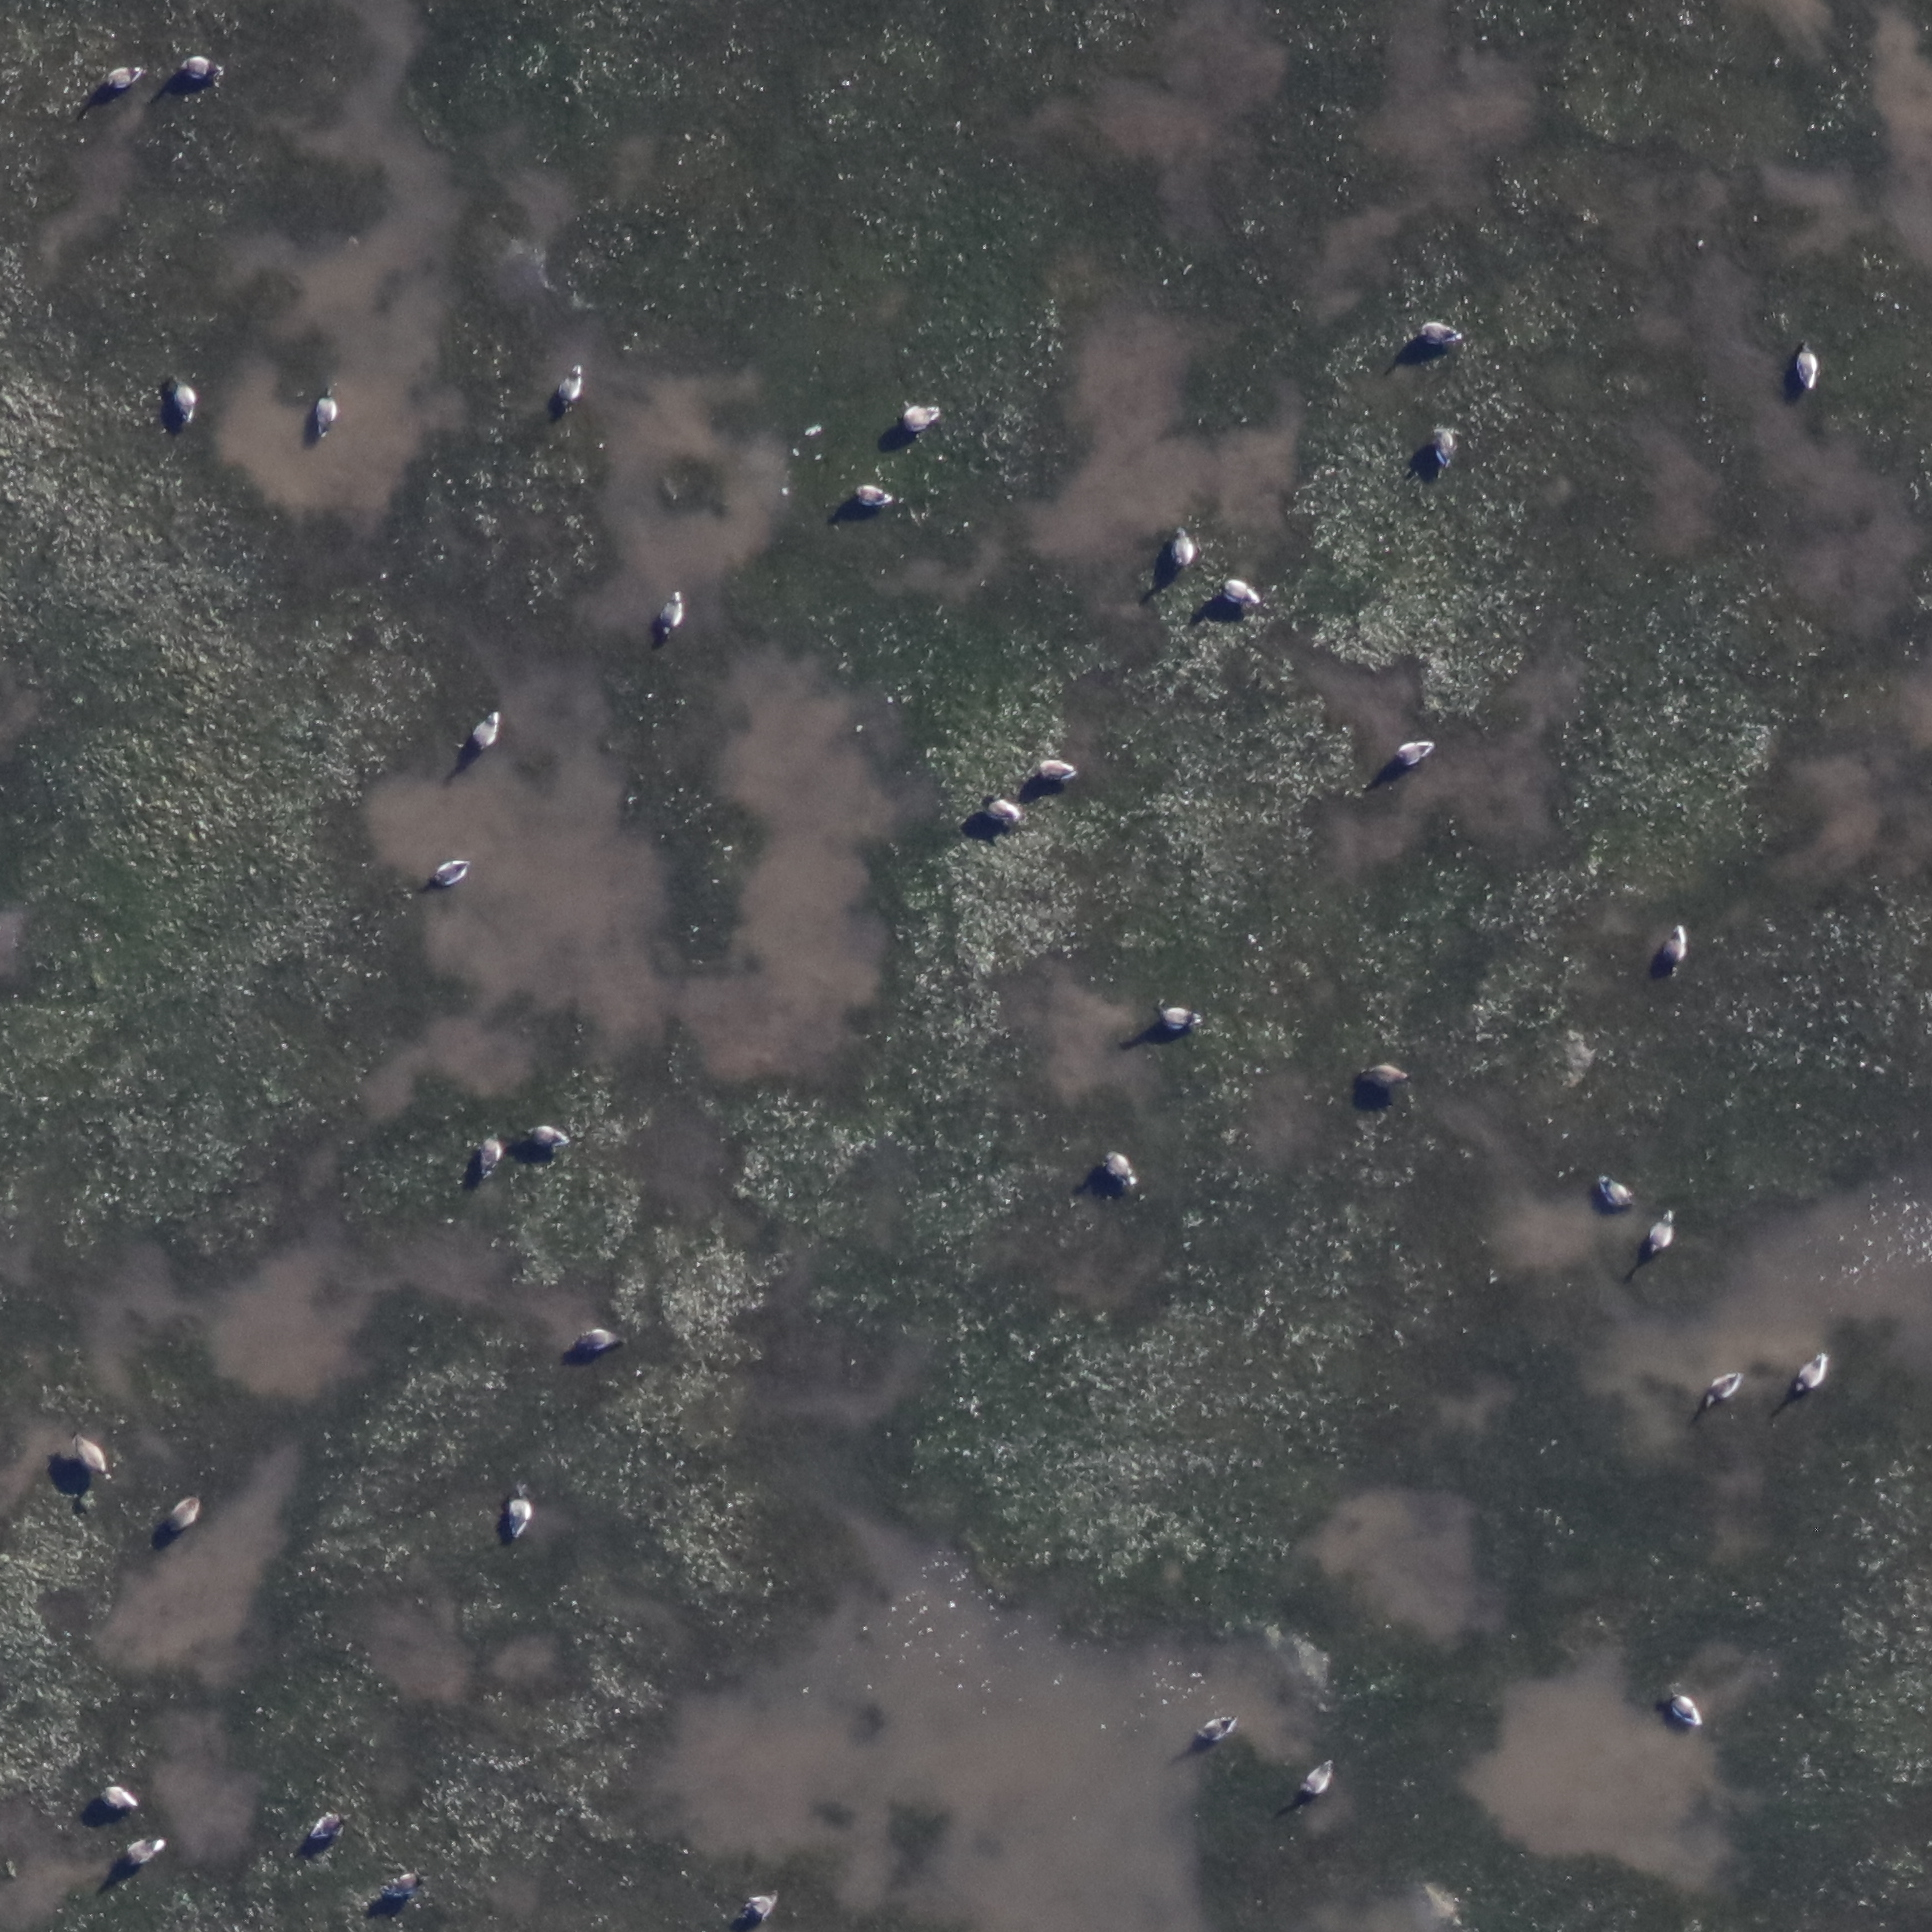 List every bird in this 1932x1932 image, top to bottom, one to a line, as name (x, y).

brant (202, 70)
brant (122, 80)
brant (1440, 334)
brant (1806, 369)
brant (570, 390)
brant (183, 402)
brant (325, 414)
brant (920, 418)
brant (1444, 447)
brant (870, 497)
brant (1183, 550)
brant (1239, 594)
brant (672, 615)
brant (484, 733)
brant (1412, 754)
brant (1056, 771)
brant (1004, 809)
brant (448, 875)
brant (1674, 951)
brant (1176, 1018)
Canada goose (1389, 1080)
brant (545, 1135)
brant (492, 1156)
brant (1121, 1169)
brant (1616, 1192)
brant (1661, 1236)
brant (602, 1340)
brant (1809, 1374)
brant (1721, 1391)
Canada goose (90, 1455)
Canada goose (183, 1512)
brant (520, 1515)
brant (1683, 1708)
brant (1217, 1729)
brant (1318, 1780)
brant (120, 1796)
brant (328, 1826)
brant (143, 1851)
brant (410, 1886)
brant (762, 1908)